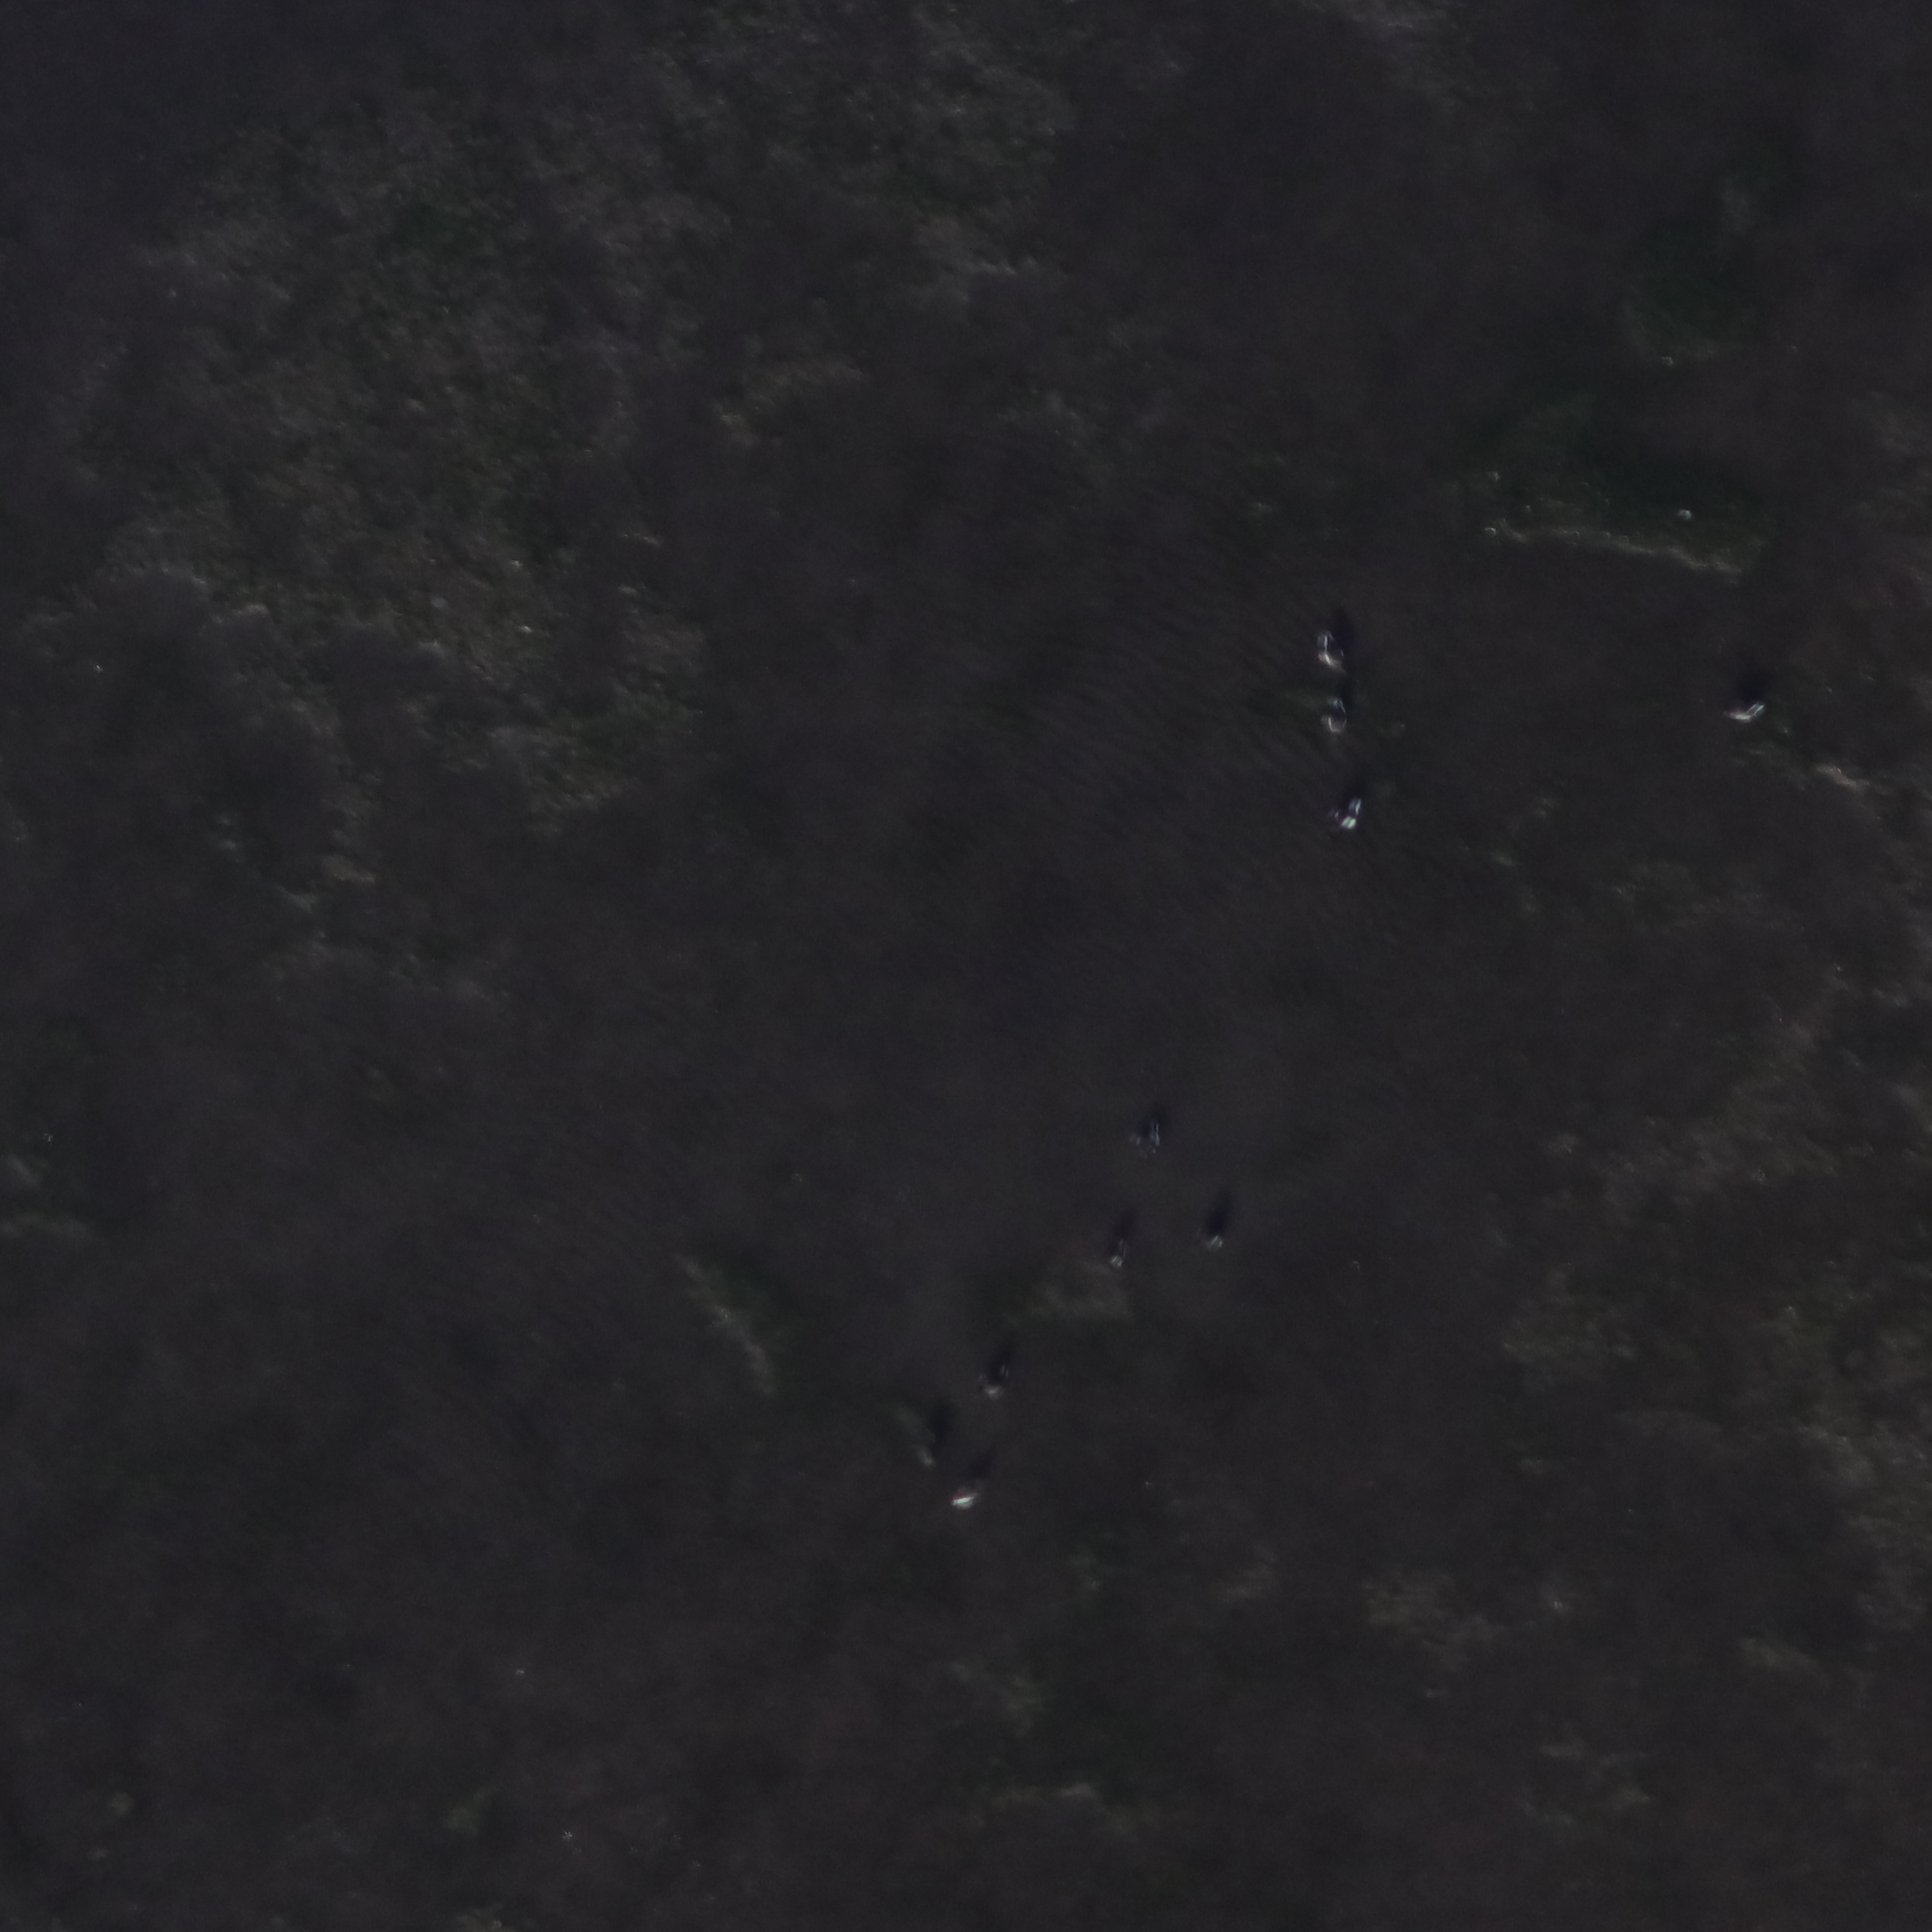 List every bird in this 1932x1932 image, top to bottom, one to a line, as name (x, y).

brant (1333, 656)
brant (1744, 703)
brant (1337, 718)
brant (1351, 817)
brant (1150, 1137)
brant (1207, 1236)
brant (1115, 1251)
brant (993, 1382)
brant (927, 1445)
brant (962, 1496)